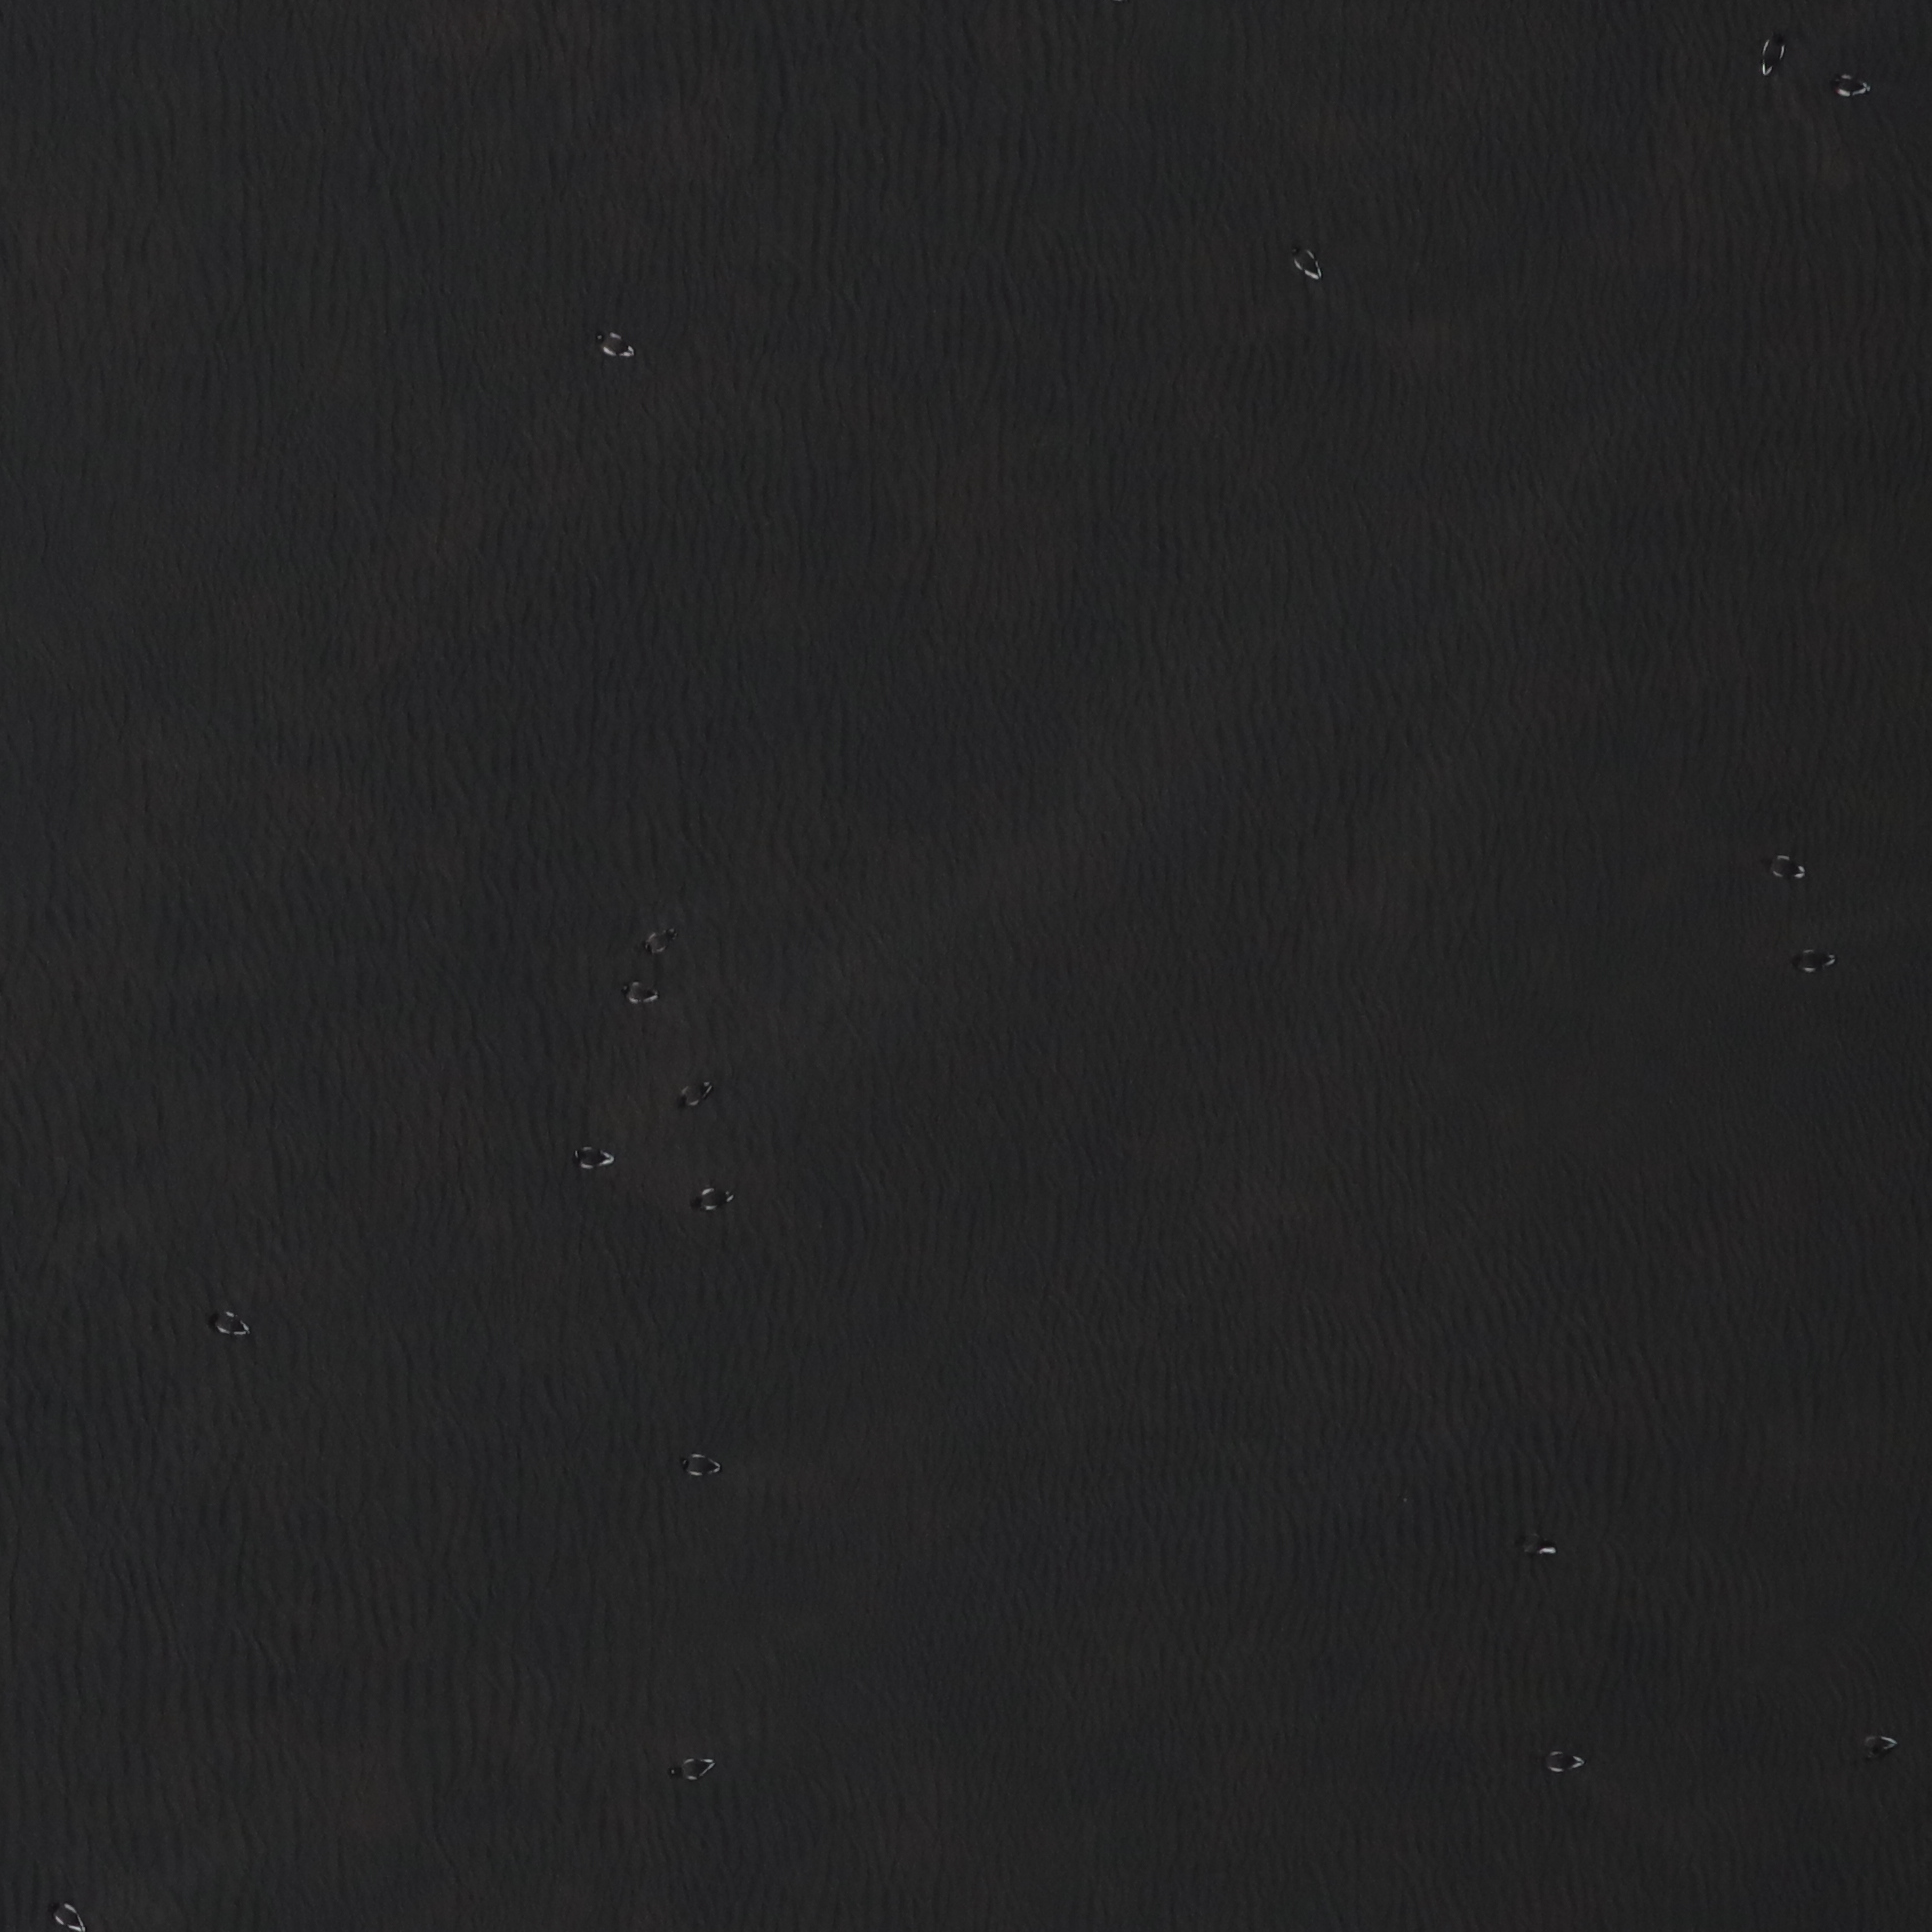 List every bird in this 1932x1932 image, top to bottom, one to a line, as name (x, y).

brant (1774, 54)
brant (1849, 83)
brant (1307, 261)
brant (614, 344)
brant (1785, 865)
brant (653, 942)
brant (1814, 958)
brant (638, 992)
brant (696, 1096)
brant (593, 1157)
brant (713, 1198)
brant (230, 1324)
brant (699, 1465)
brant (1532, 1543)
brant (1878, 1746)
brant (1562, 1762)
brant (691, 1769)
brant (68, 1917)